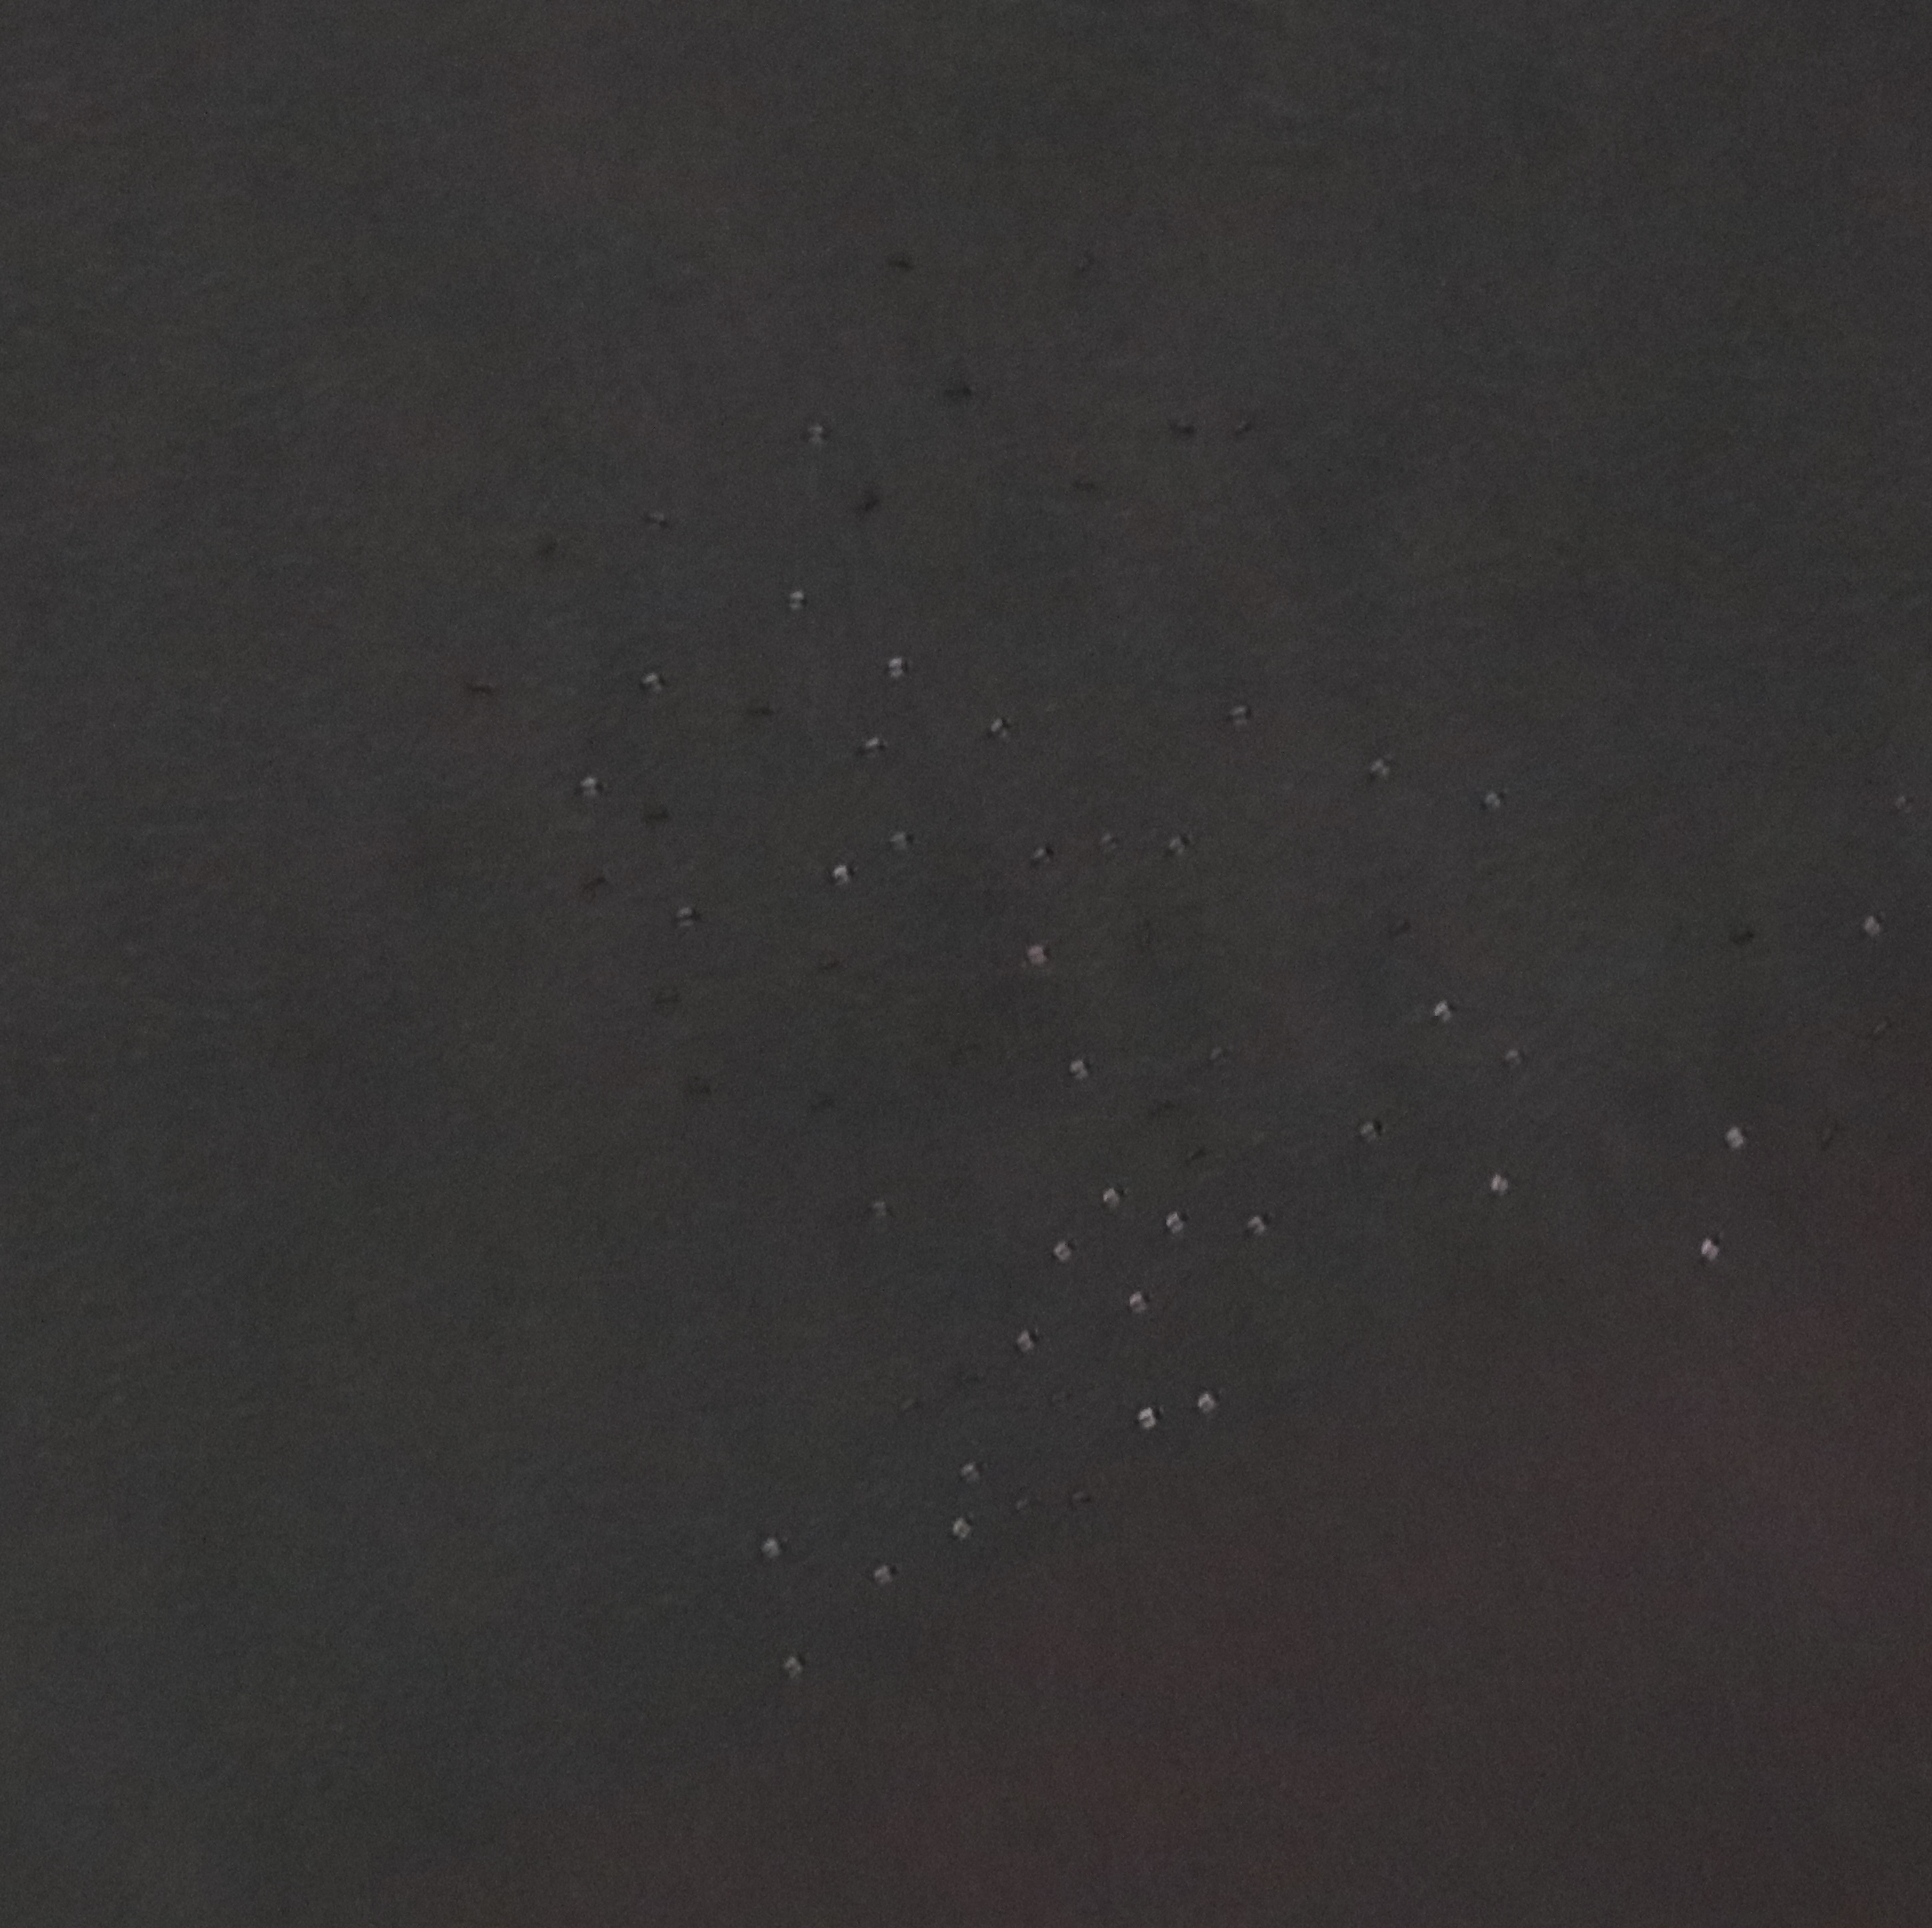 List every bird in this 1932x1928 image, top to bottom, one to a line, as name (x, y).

other bird (1086, 260)
other bird (900, 261)
other bird (959, 392)
other bird (1176, 427)
other bird (1241, 430)
other bird (815, 432)
other bird (1082, 484)
other bird (869, 492)
other bird (655, 508)
other bird (548, 551)
other bird (799, 596)
other bird (902, 662)
other bird (655, 678)
other bird (490, 684)
other bird (1009, 716)
other bird (760, 717)
other bird (1239, 718)
other bird (880, 743)
other bird (1389, 764)
other bird (599, 783)
other bird (1488, 800)
other bird (1898, 806)
other bird (653, 813)
other bird (1109, 837)
other bird (906, 851)
other bird (1165, 851)
other bird (1043, 860)
other bird (847, 868)
other bird (606, 870)
other bird (692, 921)
other bird (1398, 926)
other bird (1150, 931)
other bird (1869, 932)
other bird (1755, 941)
other bird (1041, 952)
other bird (829, 969)
other bird (666, 986)
other bird (1442, 1007)
other bird (1894, 1020)
other bird (966, 1046)
other bird (1218, 1051)
other bird (1514, 1059)
other bird (1088, 1071)
other bird (704, 1072)
other bird (817, 1102)
other bird (1163, 1103)
other bird (1740, 1128)
other bird (1846, 1130)
other bird (1364, 1131)
other bird (1206, 1155)
other bird (1504, 1184)
other bird (1116, 1195)
other bird (875, 1212)
other bird (1176, 1221)
other bird (1258, 1224)
other bird (1710, 1241)
other bird (1048, 1250)
other bird (1144, 1309)
other bird (1039, 1346)
other bird (968, 1377)
other bird (1190, 1388)
other bird (1059, 1397)
other bird (919, 1401)
other bird (1133, 1408)
other bird (971, 1465)
other bird (1084, 1484)
other bird (1019, 1497)
other bird (965, 1526)
other bird (762, 1555)
other bird (895, 1576)
other bird (789, 1667)